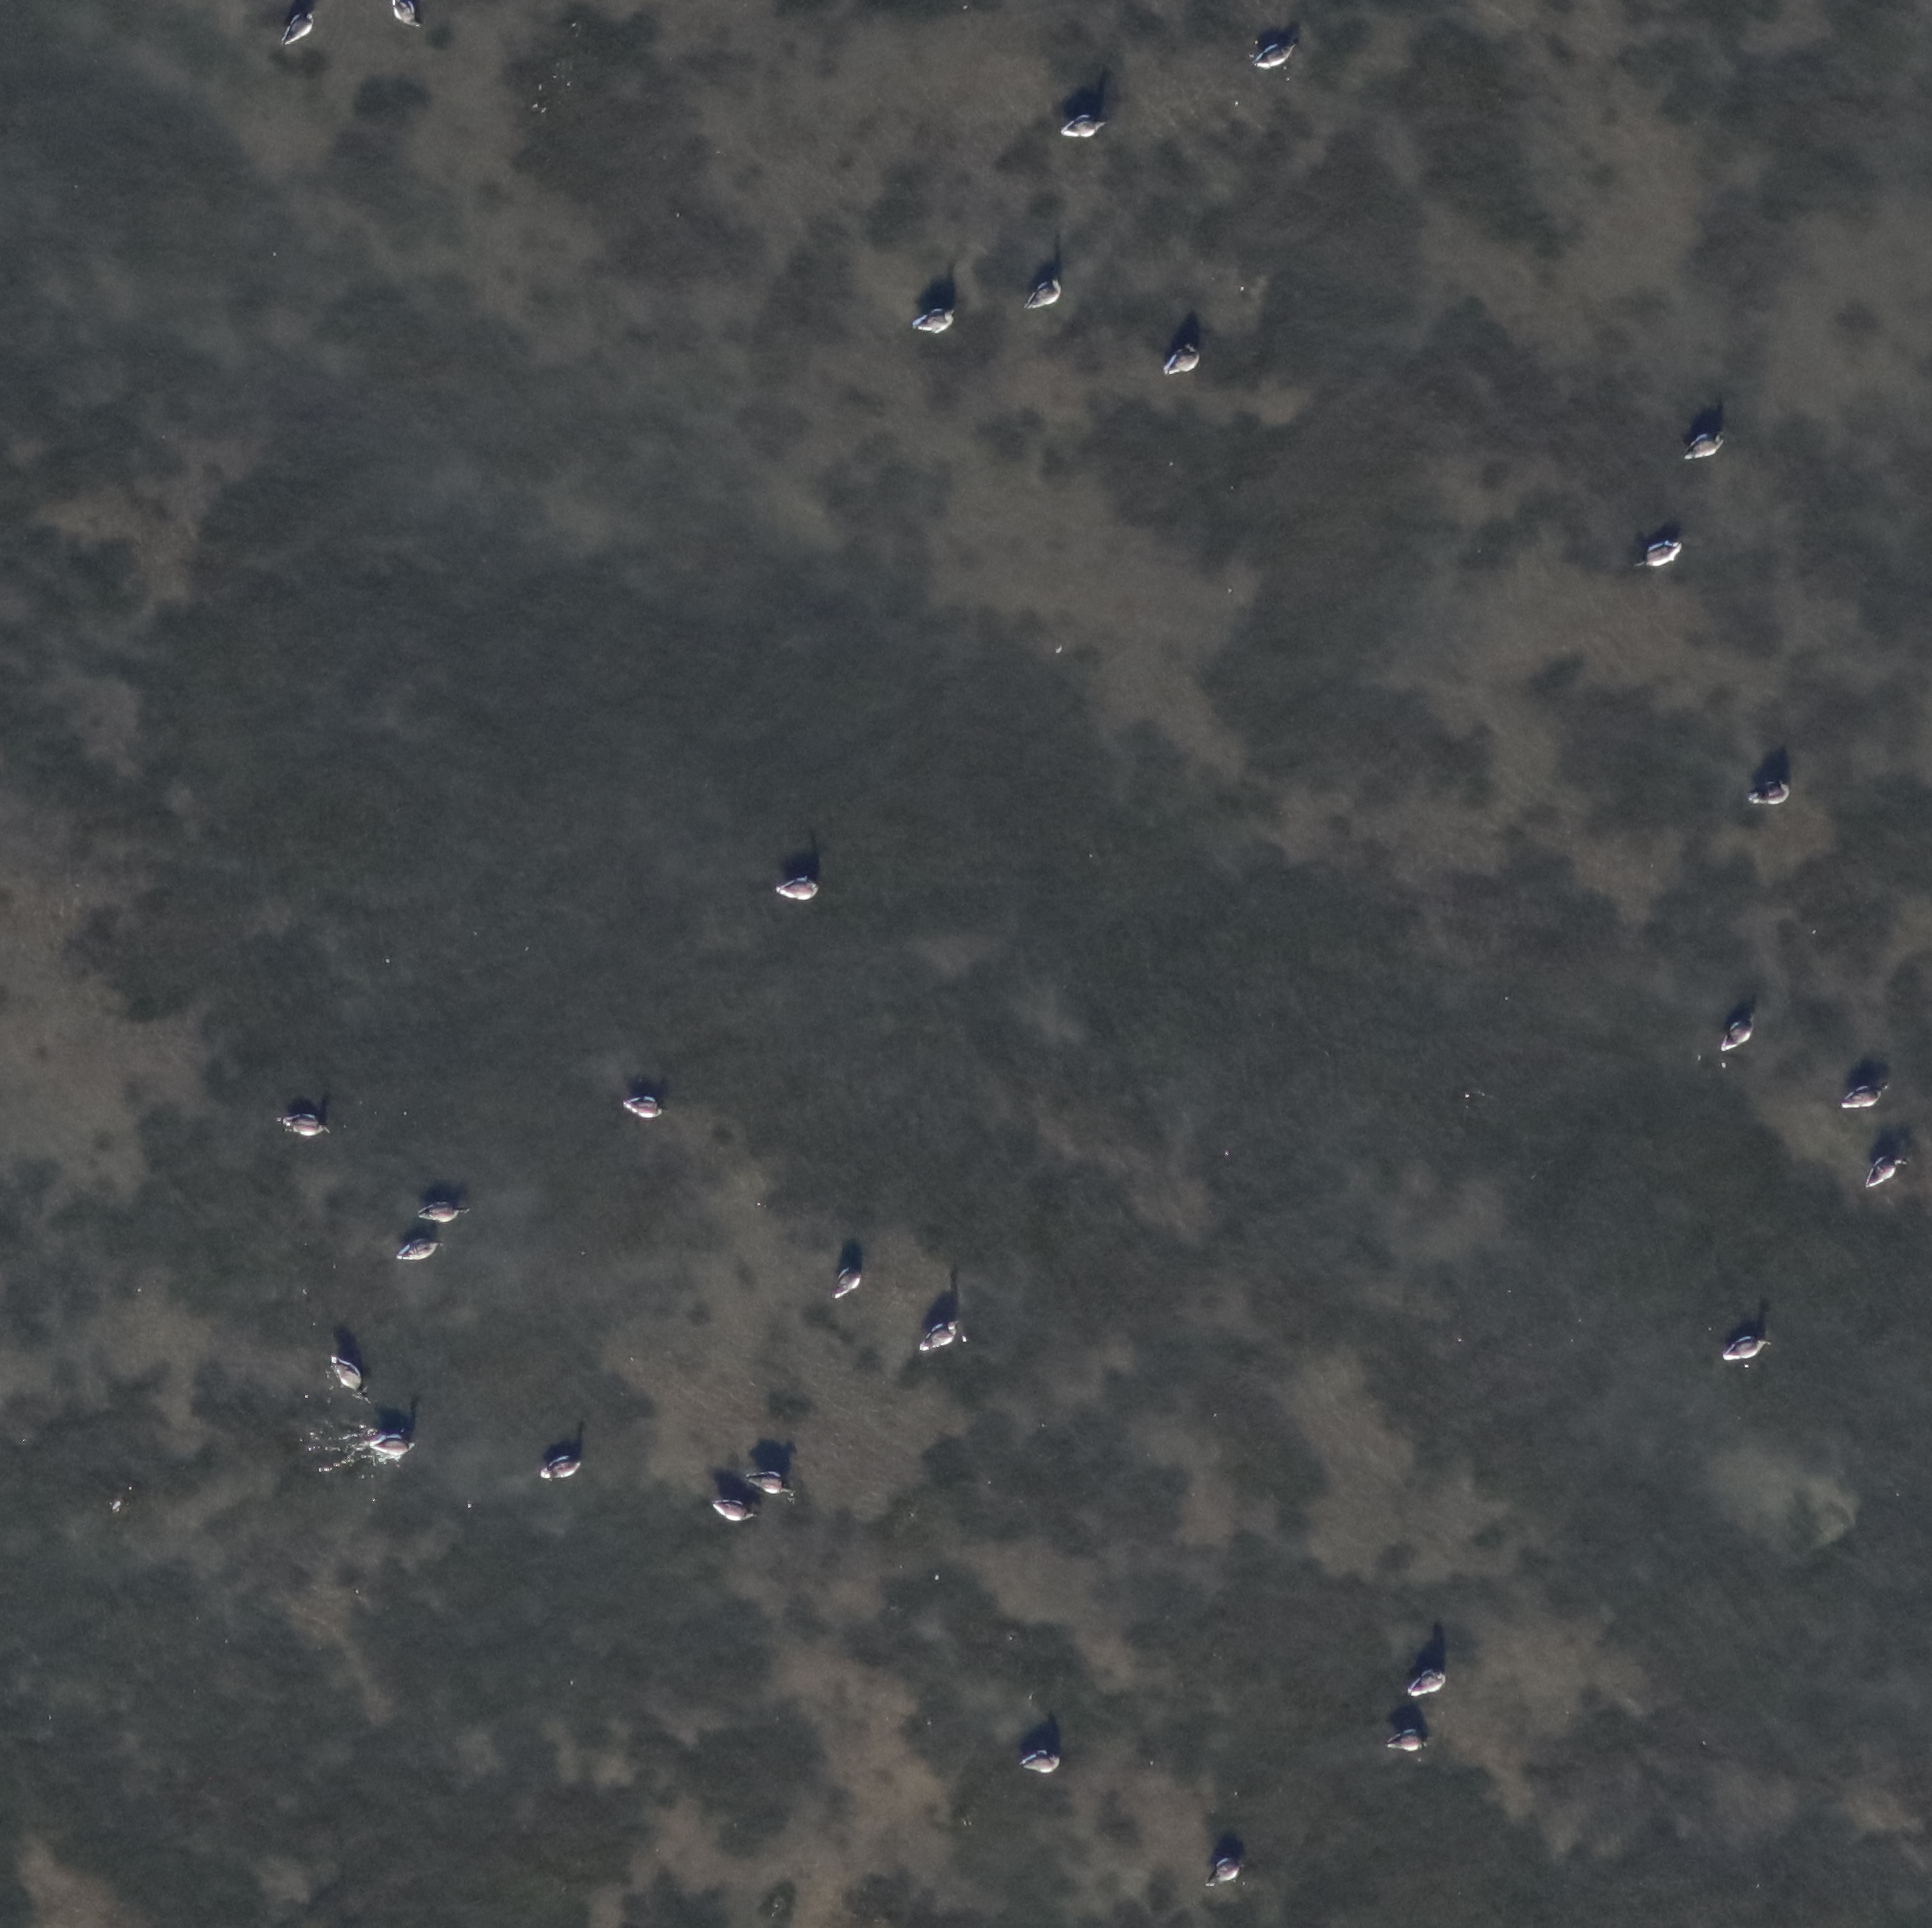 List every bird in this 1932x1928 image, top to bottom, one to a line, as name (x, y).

brant (407, 7)
brant (299, 26)
brant (1275, 54)
brant (1084, 125)
brant (1044, 292)
brant (935, 319)
brant (1184, 359)
brant (1704, 445)
brant (1660, 552)
brant (1774, 791)
brant (800, 889)
brant (1737, 1034)
brant (1863, 1097)
brant (645, 1106)
brant (305, 1125)
brant (1883, 1171)
brant (439, 1211)
brant (419, 1249)
brant (846, 1281)
brant (939, 1337)
brant (1745, 1348)
brant (348, 1373)
brant (392, 1445)
brant (562, 1467)
brant (771, 1482)
brant (731, 1509)
brant (1427, 1682)
brant (1409, 1739)
brant (1041, 1761)
brant (1225, 1871)